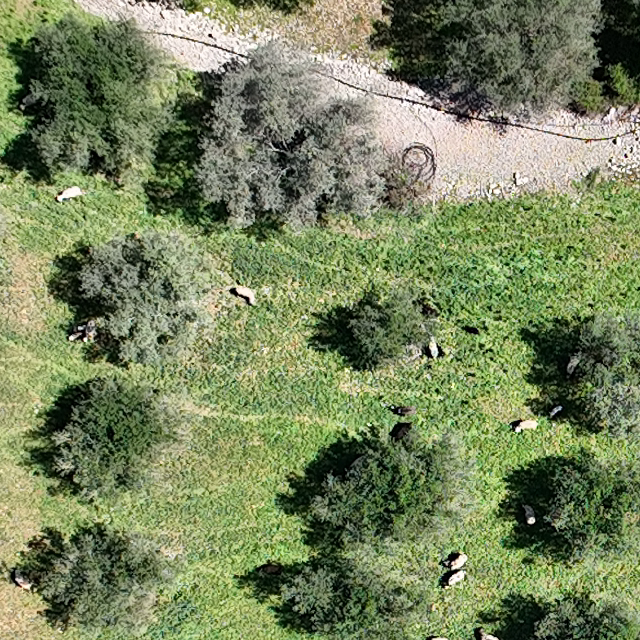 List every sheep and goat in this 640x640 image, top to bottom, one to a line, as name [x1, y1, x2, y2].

sheep [57, 186, 81, 202]
sheep [235, 287, 257, 307]
sheep [86, 321, 97, 341]
sheep [69, 332, 82, 340]
sheep [429, 336, 439, 358]
sheep [567, 350, 581, 375]
sheep [387, 405, 416, 414]
sheep [549, 405, 562, 419]
sheep [515, 419, 538, 433]
sheep [395, 422, 413, 443]
sheep [521, 505, 536, 524]
sheep [443, 553, 467, 570]
sheep [259, 565, 283, 576]
sheep [444, 570, 465, 590]
sheep [13, 576, 32, 591]
sheep [480, 627, 501, 639]